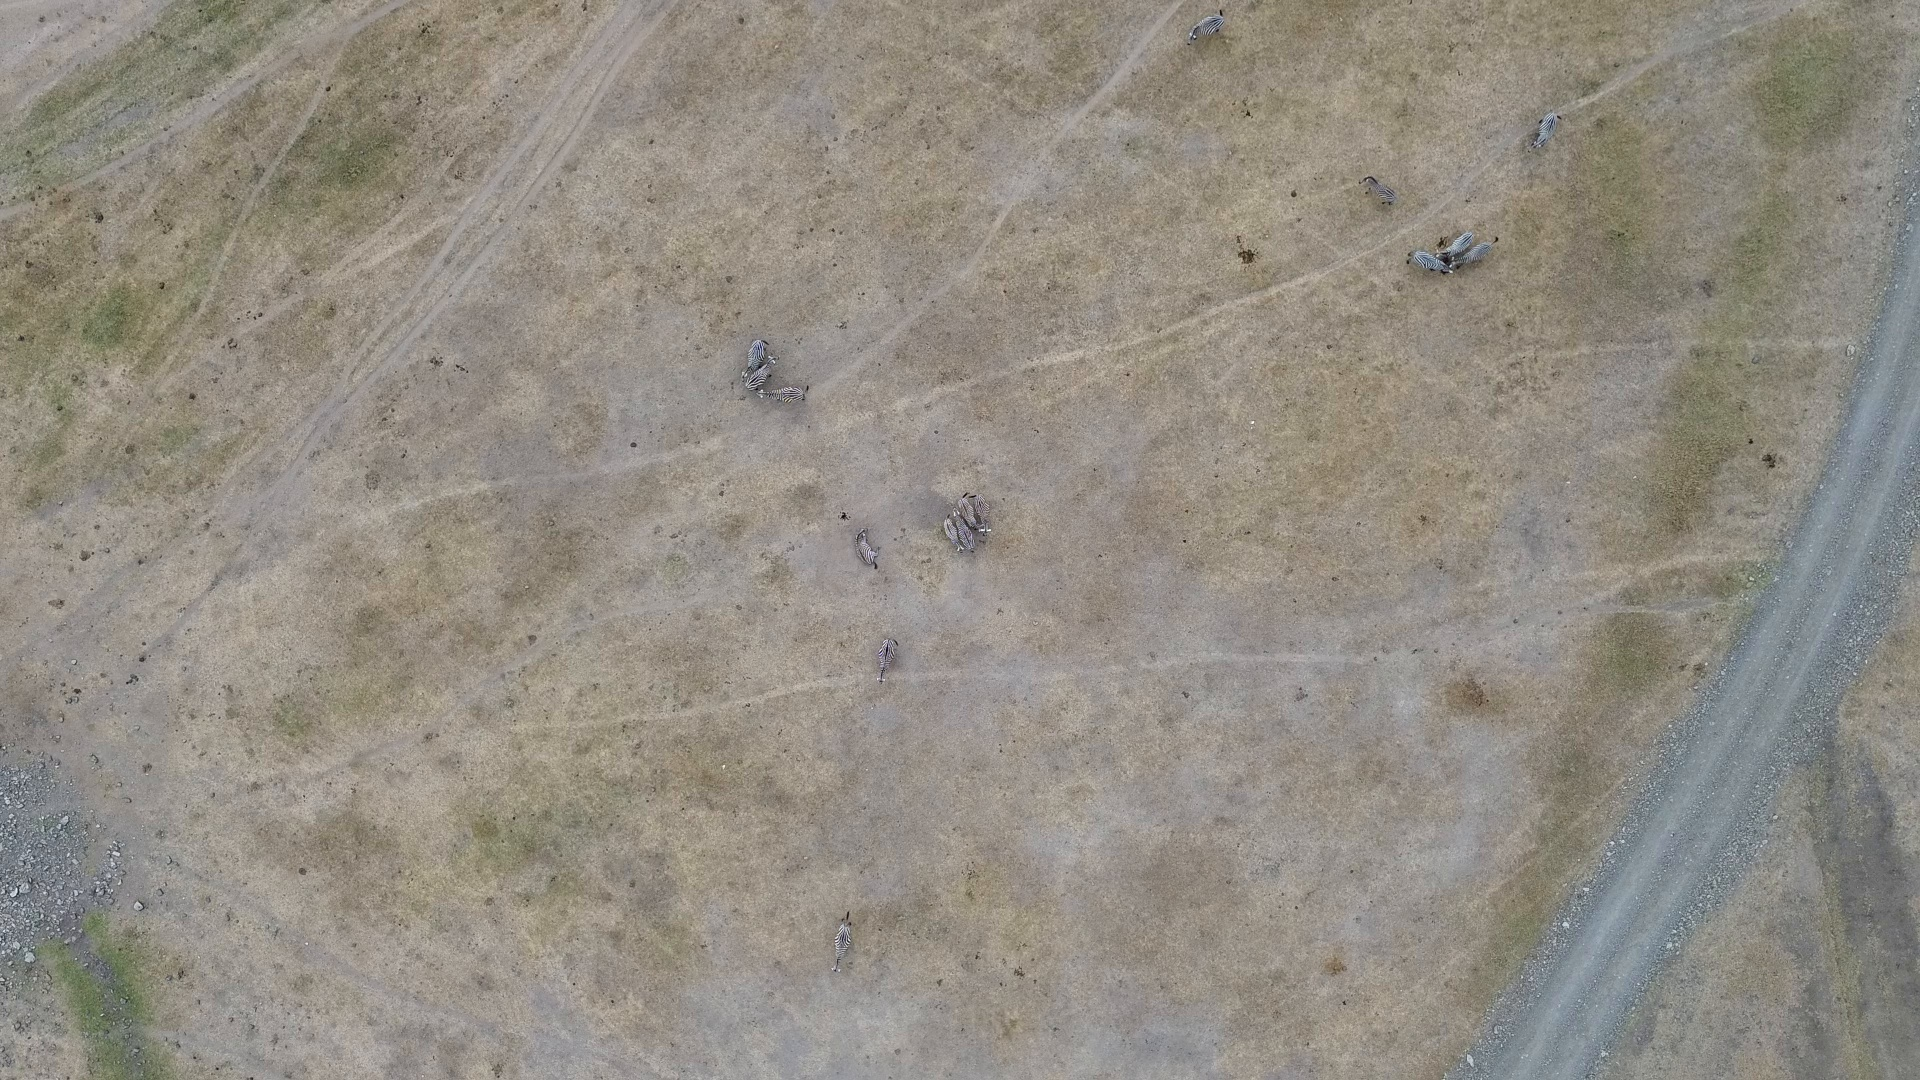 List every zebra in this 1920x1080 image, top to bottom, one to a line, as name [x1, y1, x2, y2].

zebra [1188, 14, 1224, 37]
zebra [1529, 113, 1557, 151]
zebra [1363, 175, 1397, 203]
zebra [1434, 230, 1474, 261]
zebra [1449, 241, 1493, 270]
zebra [1406, 249, 1449, 272]
zebra [743, 342, 765, 381]
zebra [744, 357, 770, 387]
zebra [758, 357, 779, 385]
zebra [754, 385, 800, 401]
zebra [974, 495, 992, 534]
zebra [958, 499, 983, 532]
zebra [953, 508, 975, 549]
zebra [945, 516, 963, 548]
zebra [856, 526, 877, 561]
zebra [876, 638, 896, 684]
zebra [831, 921, 851, 974]